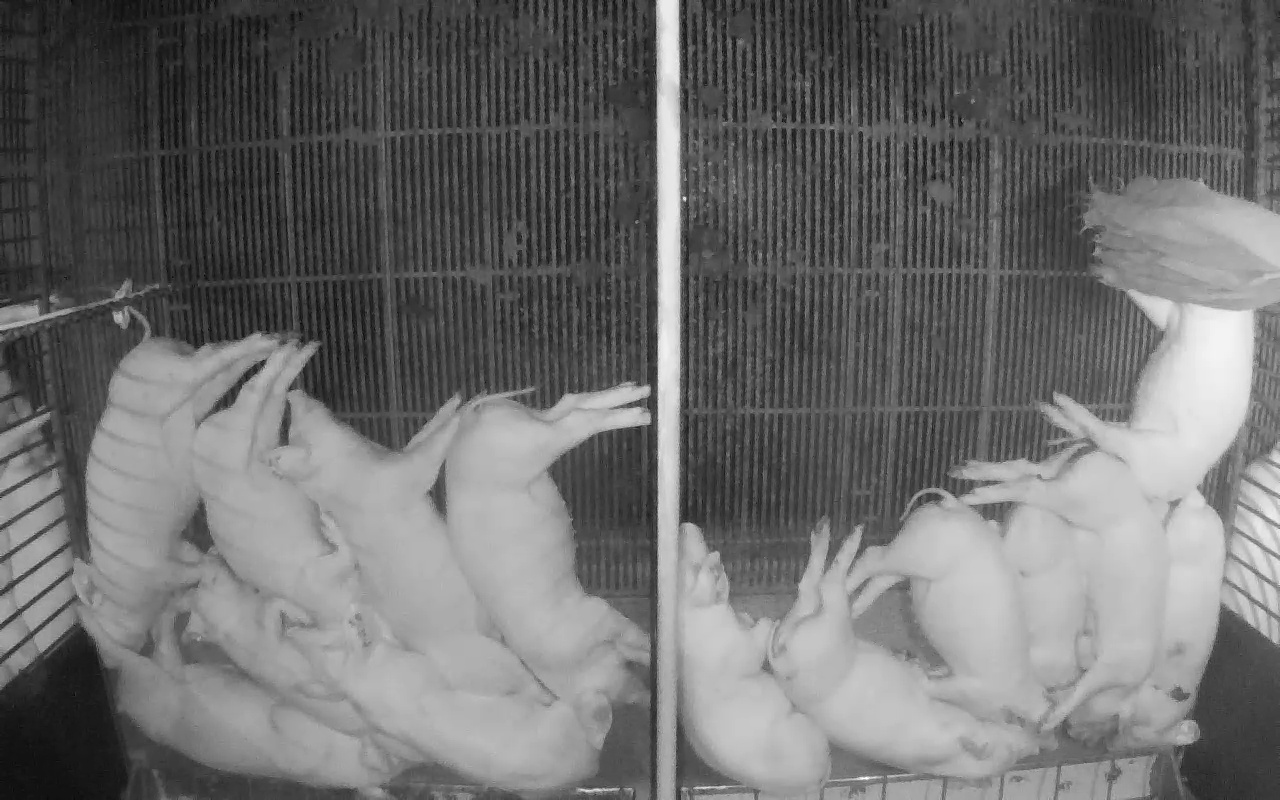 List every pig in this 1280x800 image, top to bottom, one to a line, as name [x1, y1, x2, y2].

pig [1033, 289, 1257, 503]
pig [70, 304, 285, 672]
pig [193, 336, 413, 652]
pig [443, 380, 653, 751]
pig [257, 389, 559, 707]
pig [946, 437, 1168, 734]
pig [2, 444, 80, 655]
pig [1222, 445, 1278, 647]
pig [845, 488, 1060, 752]
pig [1065, 488, 1228, 756]
pig [985, 503, 1088, 690]
pig [767, 514, 1040, 790]
pig [677, 522, 834, 797]
pig [174, 545, 370, 739]
pig [75, 605, 424, 799]
pig [284, 605, 602, 790]